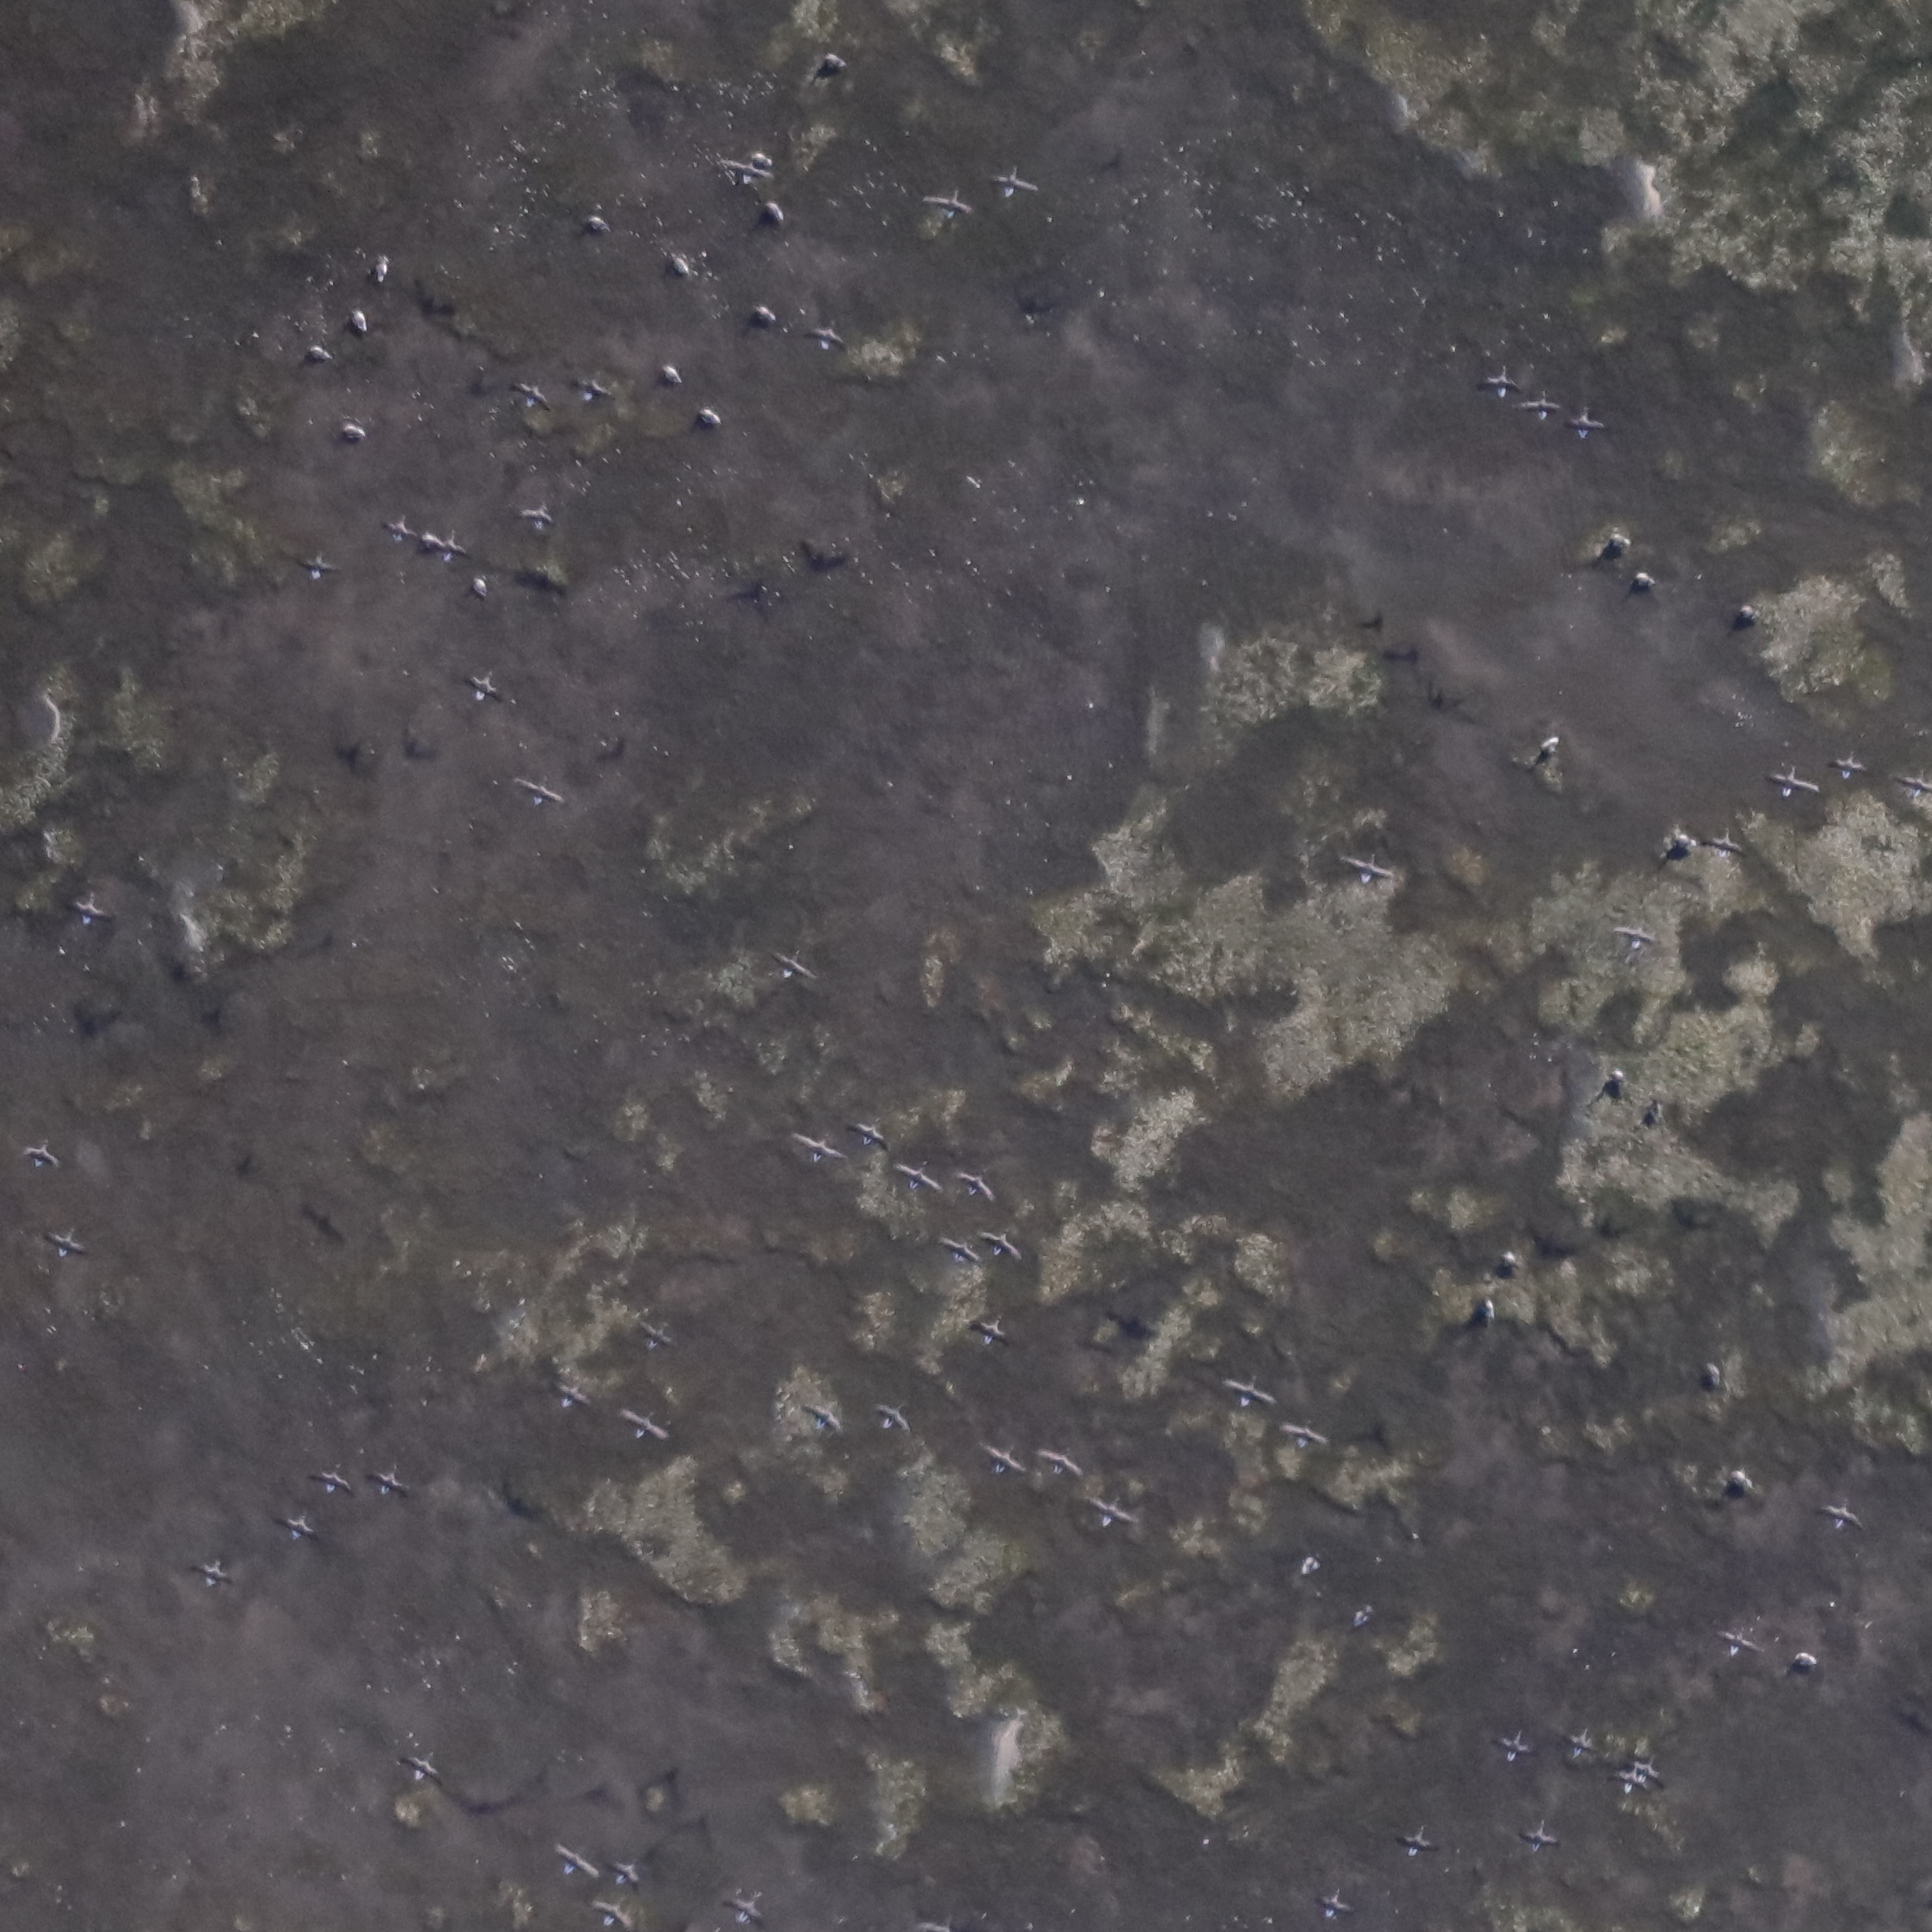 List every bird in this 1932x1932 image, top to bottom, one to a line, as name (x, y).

brant (834, 61)
brant (763, 163)
brant (748, 179)
brant (1012, 184)
brant (949, 204)
brant (773, 217)
brant (599, 224)
brant (380, 270)
brant (682, 270)
brant (767, 314)
brant (363, 327)
brant (830, 343)
brant (316, 358)
brant (674, 373)
brant (1500, 380)
brant (598, 390)
brant (530, 399)
brant (1543, 409)
brant (712, 419)
brant (1586, 422)
brant (356, 431)
brant (534, 513)
brant (400, 532)
brant (428, 542)
brant (1617, 547)
brant (446, 548)
brant (312, 574)
brant (1644, 584)
brant (481, 587)
brant (1748, 616)
brant (481, 690)
brant (1549, 751)
brant (1848, 766)
brant (1920, 784)
brant (1788, 785)
brant (542, 793)
brant (1727, 839)
brant (1687, 848)
brant (1365, 869)
brant (93, 911)
brant (1637, 945)
brant (791, 963)
brant (1616, 1082)
brant (1659, 1110)
brant (871, 1132)
brant (45, 1151)
brant (808, 1151)
brant (913, 1172)
brant (969, 1181)
brant (1004, 1242)
brant (61, 1244)
brant (960, 1246)
brant (1520, 1253)
brant (1485, 1307)
brant (990, 1320)
brant (654, 1334)
brant (1716, 1364)
brant (1250, 1393)
brant (569, 1396)
brant (892, 1415)
brant (830, 1425)
brant (647, 1426)
brant (1305, 1437)
brant (1069, 1458)
brant (1004, 1459)
brant (1742, 1473)
brant (332, 1484)
brant (388, 1492)
brant (1837, 1509)
brant (1112, 1512)
brant (307, 1529)
brant (1310, 1567)
brant (217, 1577)
brant (1364, 1611)
brant (1739, 1637)
brant (1813, 1659)
brant (1587, 1740)
brant (1510, 1745)
brant (1650, 1767)
brant (416, 1770)
brant (1632, 1780)
brant (1540, 1841)
brant (1415, 1843)
brant (575, 1863)
brant (633, 1870)
brant (1336, 1903)
brant (745, 1906)
brant (615, 1914)
brant (941, 1930)